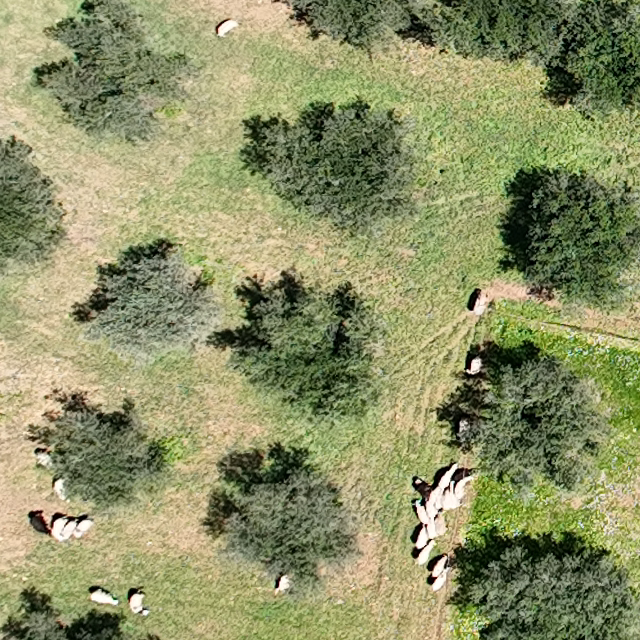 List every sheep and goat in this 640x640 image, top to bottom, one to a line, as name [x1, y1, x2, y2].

sheep [216, 19, 239, 38]
sheep [473, 290, 487, 316]
sheep [466, 356, 482, 375]
sheep [438, 463, 457, 489]
sheep [450, 469, 471, 482]
sheep [455, 477, 473, 500]
sheep [414, 479, 431, 498]
sheep [444, 481, 459, 510]
sheep [426, 488, 444, 518]
sheep [415, 500, 430, 525]
sheep [434, 507, 446, 535]
sheep [32, 513, 51, 534]
sheep [428, 517, 436, 539]
sheep [52, 518, 68, 542]
sheep [76, 519, 92, 539]
sheep [61, 520, 77, 539]
sheep [416, 524, 427, 549]
sheep [418, 540, 436, 565]
sheep [433, 554, 446, 577]
sheep [432, 566, 450, 591]
sheep [278, 575, 289, 590]
sheep [89, 590, 119, 605]
sheep [130, 593, 150, 615]